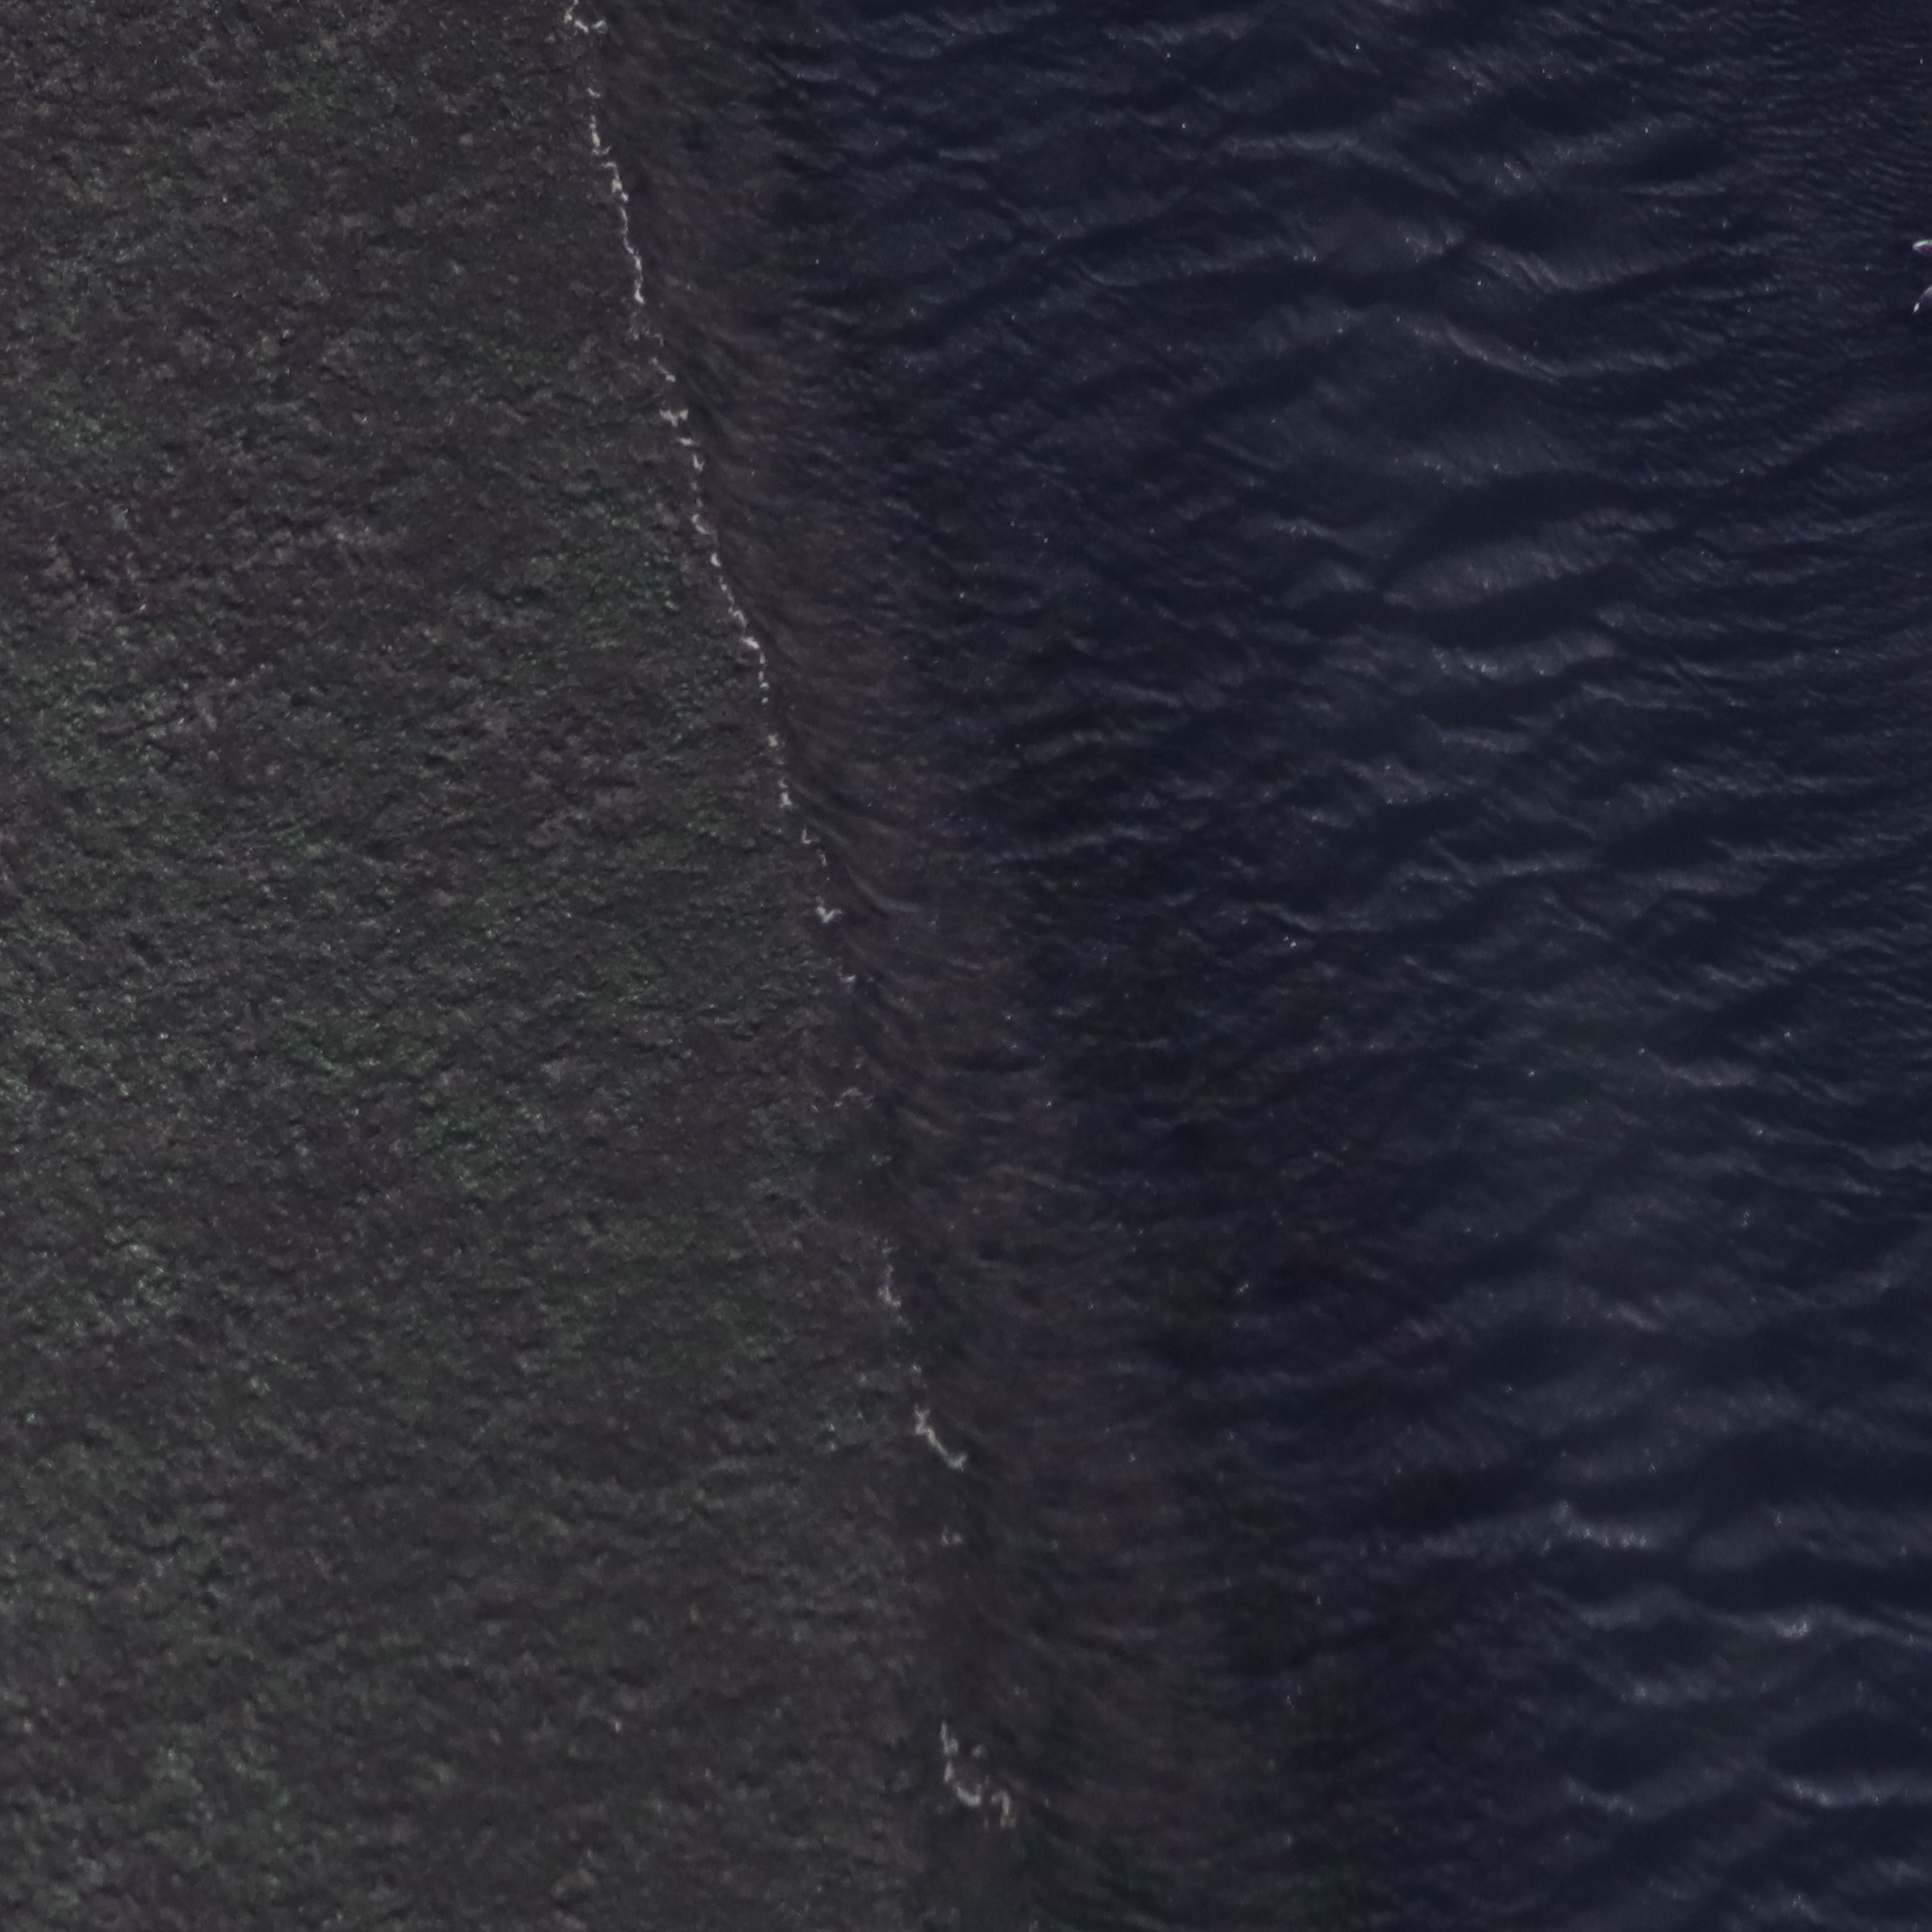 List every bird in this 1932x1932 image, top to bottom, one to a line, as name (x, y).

brant (1931, 302)